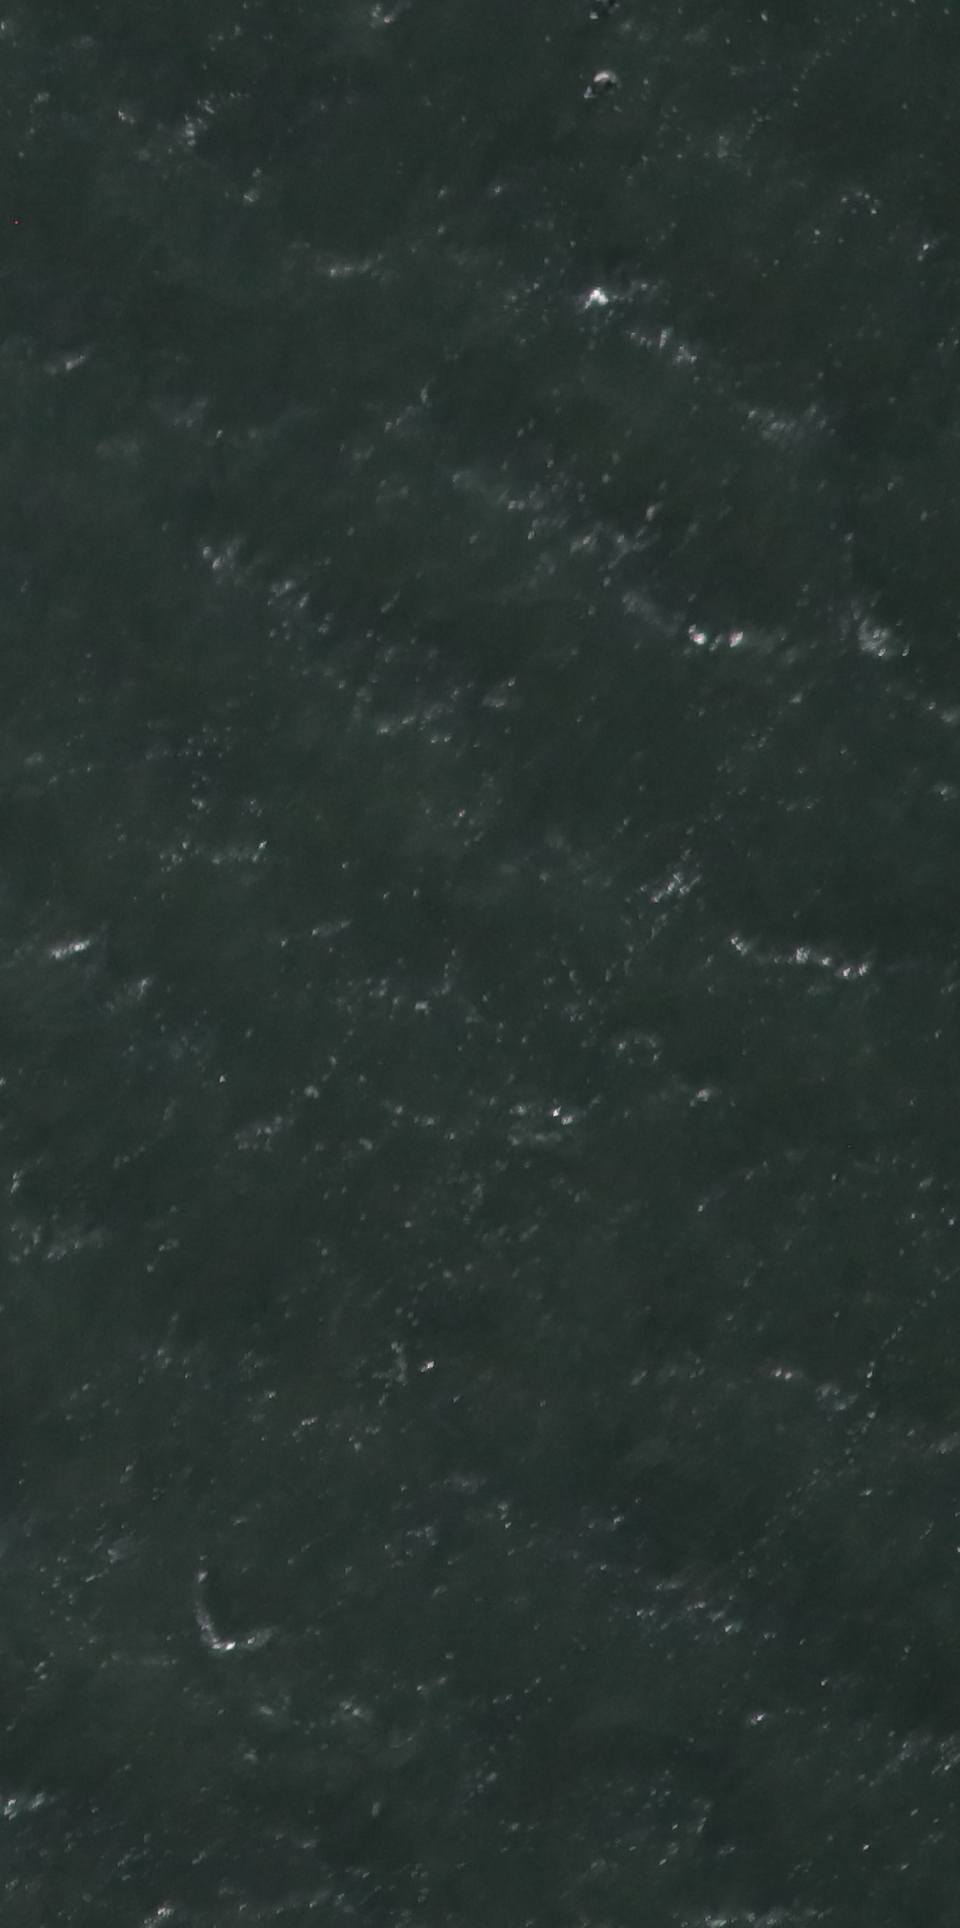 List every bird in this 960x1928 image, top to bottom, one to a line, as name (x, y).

brant (604, 2)
brant (602, 84)